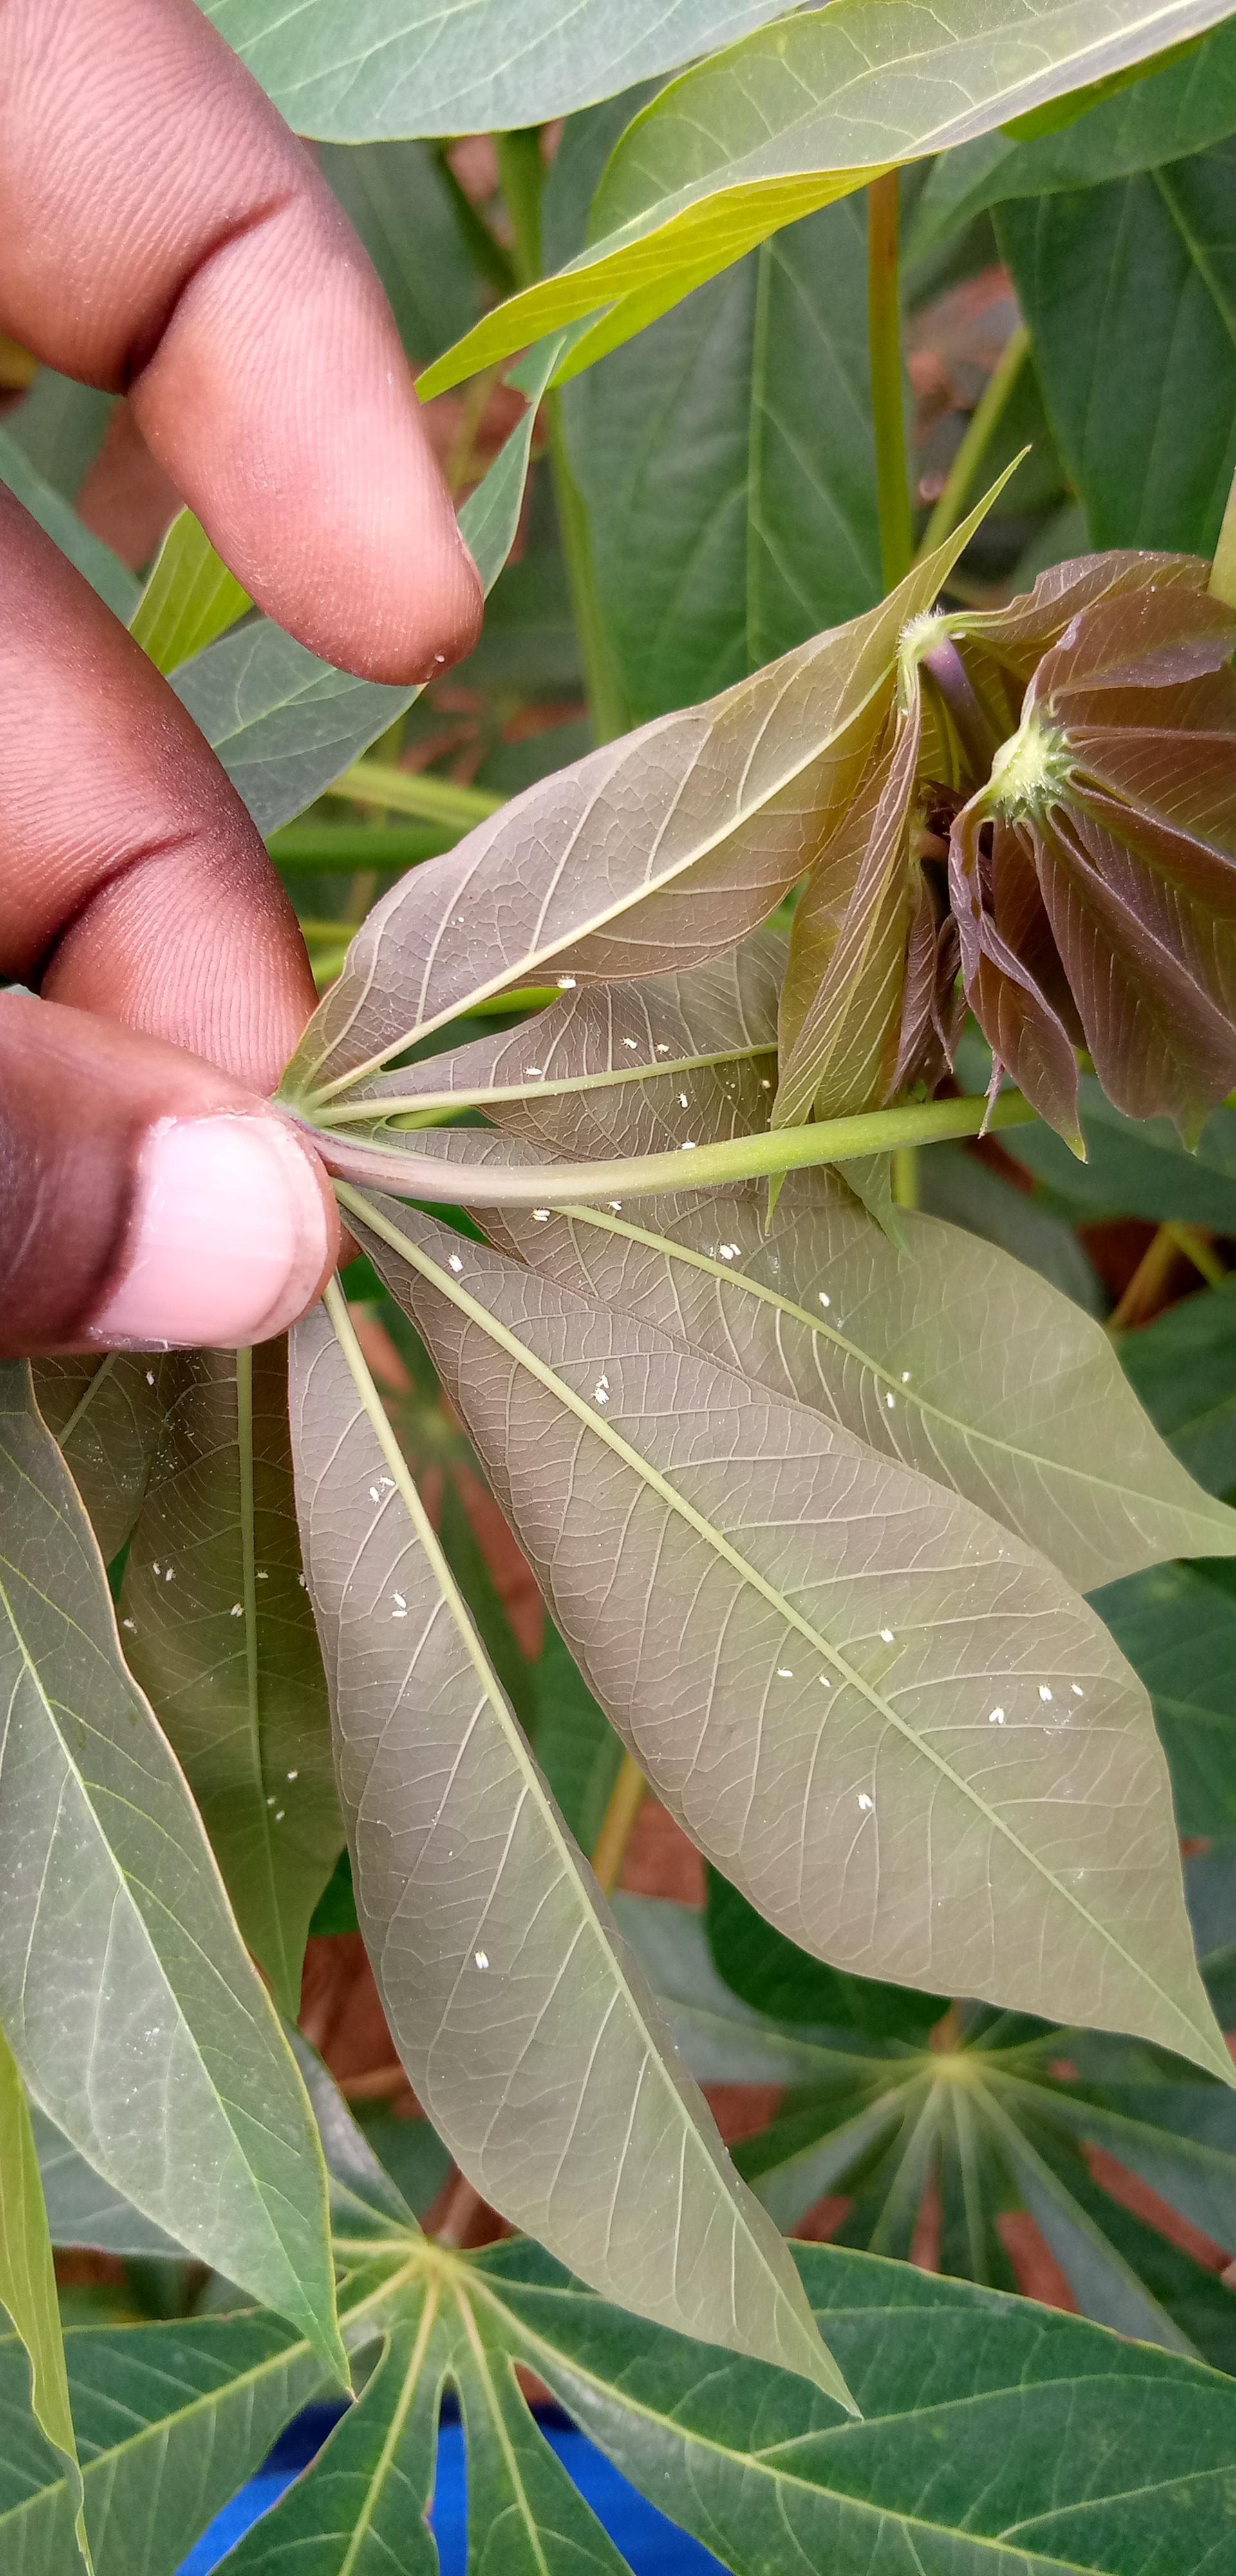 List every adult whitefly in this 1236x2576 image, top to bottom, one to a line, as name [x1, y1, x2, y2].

whitefly [551, 958, 585, 997]
whitefly [614, 1018, 641, 1058]
whitefly [650, 1037, 679, 1060]
whitefly [518, 1056, 558, 1096]
whitefly [673, 1084, 694, 1116]
whitefly [681, 1133, 704, 1160]
whitefly [597, 1187, 636, 1217]
whitefly [512, 1193, 562, 1242]
whitefly [521, 1196, 563, 1238]
whitefly [712, 1232, 748, 1263]
whitefly [709, 1235, 755, 1270]
whitefly [436, 1249, 477, 1282]
whitefly [814, 1281, 852, 1316]
whitefly [586, 1359, 618, 1399]
whitefly [895, 1362, 933, 1400]
whitefly [140, 1363, 164, 1389]
whitefly [580, 1379, 618, 1417]
whitefly [874, 1383, 912, 1417]
whitefly [348, 1470, 406, 1504]
whitefly [140, 1551, 190, 1593]
whitefly [240, 1555, 272, 1591]
whitefly [294, 1568, 327, 1593]
whitefly [383, 1587, 421, 1629]
whitefly [383, 1589, 414, 1620]
whitefly [215, 1591, 253, 1624]
whitefly [220, 1592, 253, 1628]
whitefly [116, 1609, 142, 1636]
whitefly [868, 1621, 901, 1652]
whitefly [880, 1623, 899, 1652]
whitefly [765, 1665, 803, 1690]
whitefly [811, 1666, 843, 1697]
whitefly [1056, 1669, 1097, 1709]
whitefly [1031, 1672, 1056, 1711]
whitefly [986, 1698, 1011, 1729]
whitefly [277, 1760, 309, 1784]
whitefly [843, 1778, 883, 1813]
whitefly [250, 1785, 285, 1817]
whitefly [841, 1790, 897, 1820]
whitefly [263, 1801, 297, 1828]
whitefly [462, 1938, 506, 1970]
whitefly [465, 1943, 503, 1967]